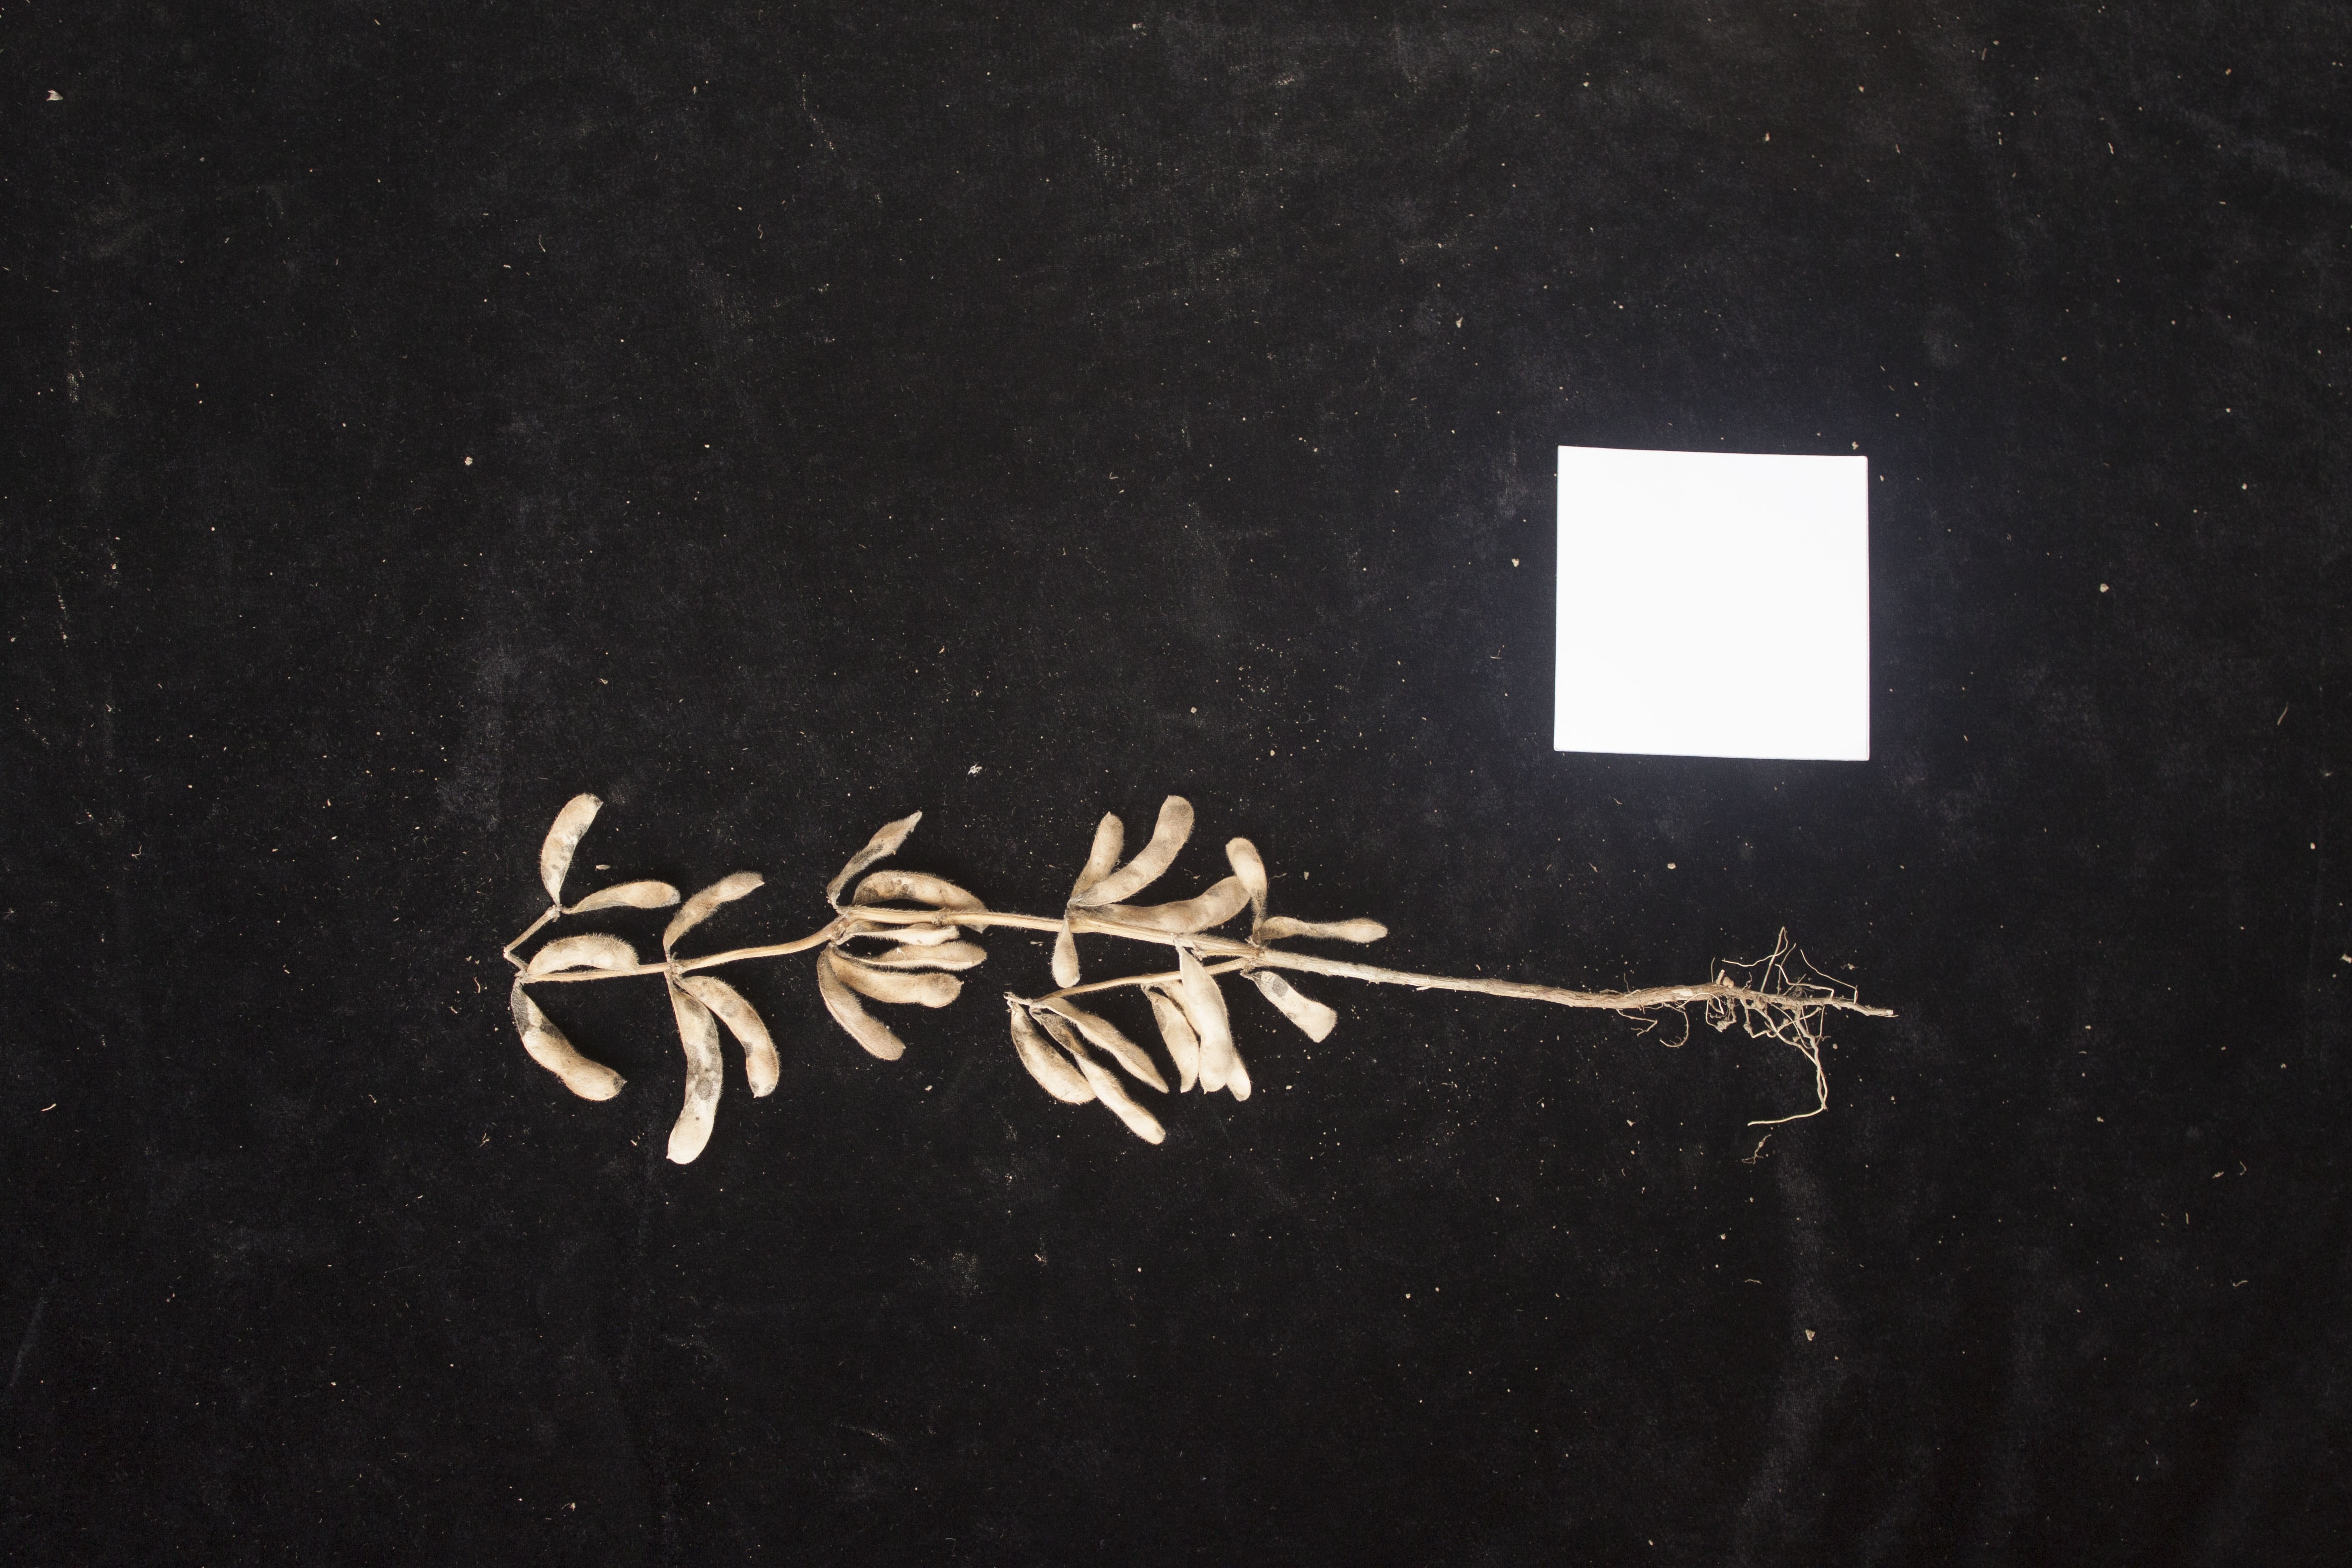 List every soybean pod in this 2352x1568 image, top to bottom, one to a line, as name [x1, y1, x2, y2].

soybean pod [539, 795, 602, 904]
soybean pod [1074, 797, 1194, 906]
soybean pod [1075, 813, 1124, 895]
soybean pod [827, 814, 921, 900]
soybean pod [1225, 840, 1267, 934]
soybean pod [854, 872, 991, 933]
soybean pod [663, 873, 765, 956]
soybean pod [1094, 878, 1252, 934]
soybean pod [565, 882, 679, 914]
soybean pod [1053, 912, 1078, 987]
soybean pod [1256, 916, 1387, 943]
soybean pod [852, 924, 956, 947]
soybean pod [527, 935, 638, 977]
soybean pod [837, 943, 987, 970]
soybean pod [1178, 951, 1234, 1096]
soybean pod [818, 952, 906, 1062]
soybean pod [830, 958, 964, 1009]
soybean pod [1247, 973, 1337, 1044]
soybean pod [672, 976, 780, 1096]
soybean pod [511, 978, 625, 1099]
soybean pod [668, 984, 723, 1164]
soybean pod [1143, 995, 1198, 1092]
soybean pod [1040, 1000, 1167, 1091]
soybean pod [1012, 1001, 1095, 1106]
soybean pod [1033, 1013, 1167, 1143]